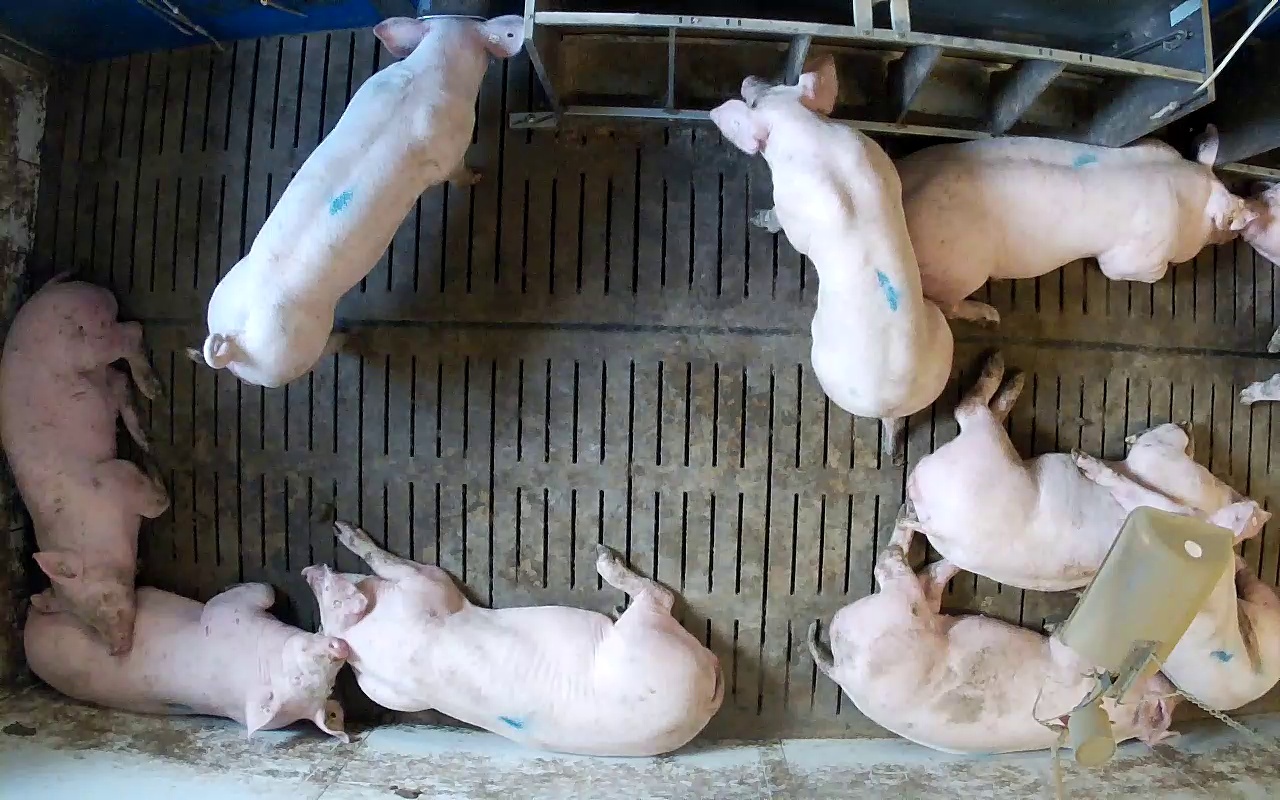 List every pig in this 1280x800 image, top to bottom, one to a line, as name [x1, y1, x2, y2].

pig [204, 13, 530, 391]
pig [708, 52, 954, 457]
pig [901, 123, 1261, 323]
pig [3, 272, 176, 657]
pig [905, 350, 1272, 593]
pig [1070, 445, 1276, 713]
pig [805, 502, 1186, 751]
pig [302, 519, 723, 758]
pig [27, 579, 352, 748]